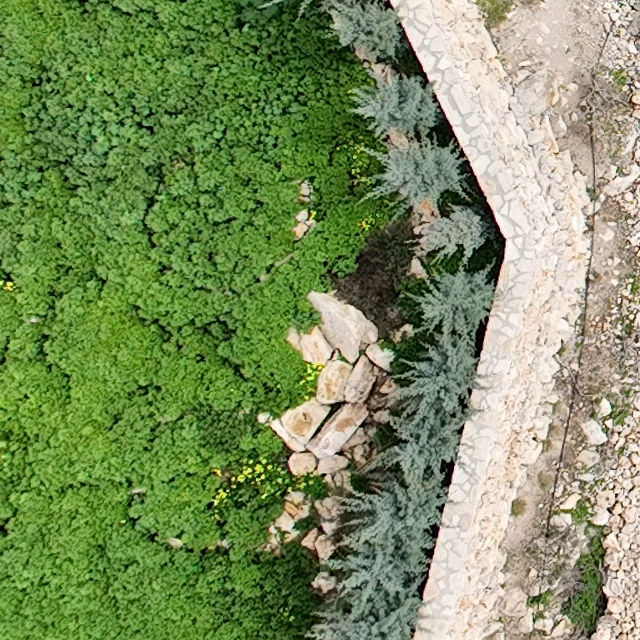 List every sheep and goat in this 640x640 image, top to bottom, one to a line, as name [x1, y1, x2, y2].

None